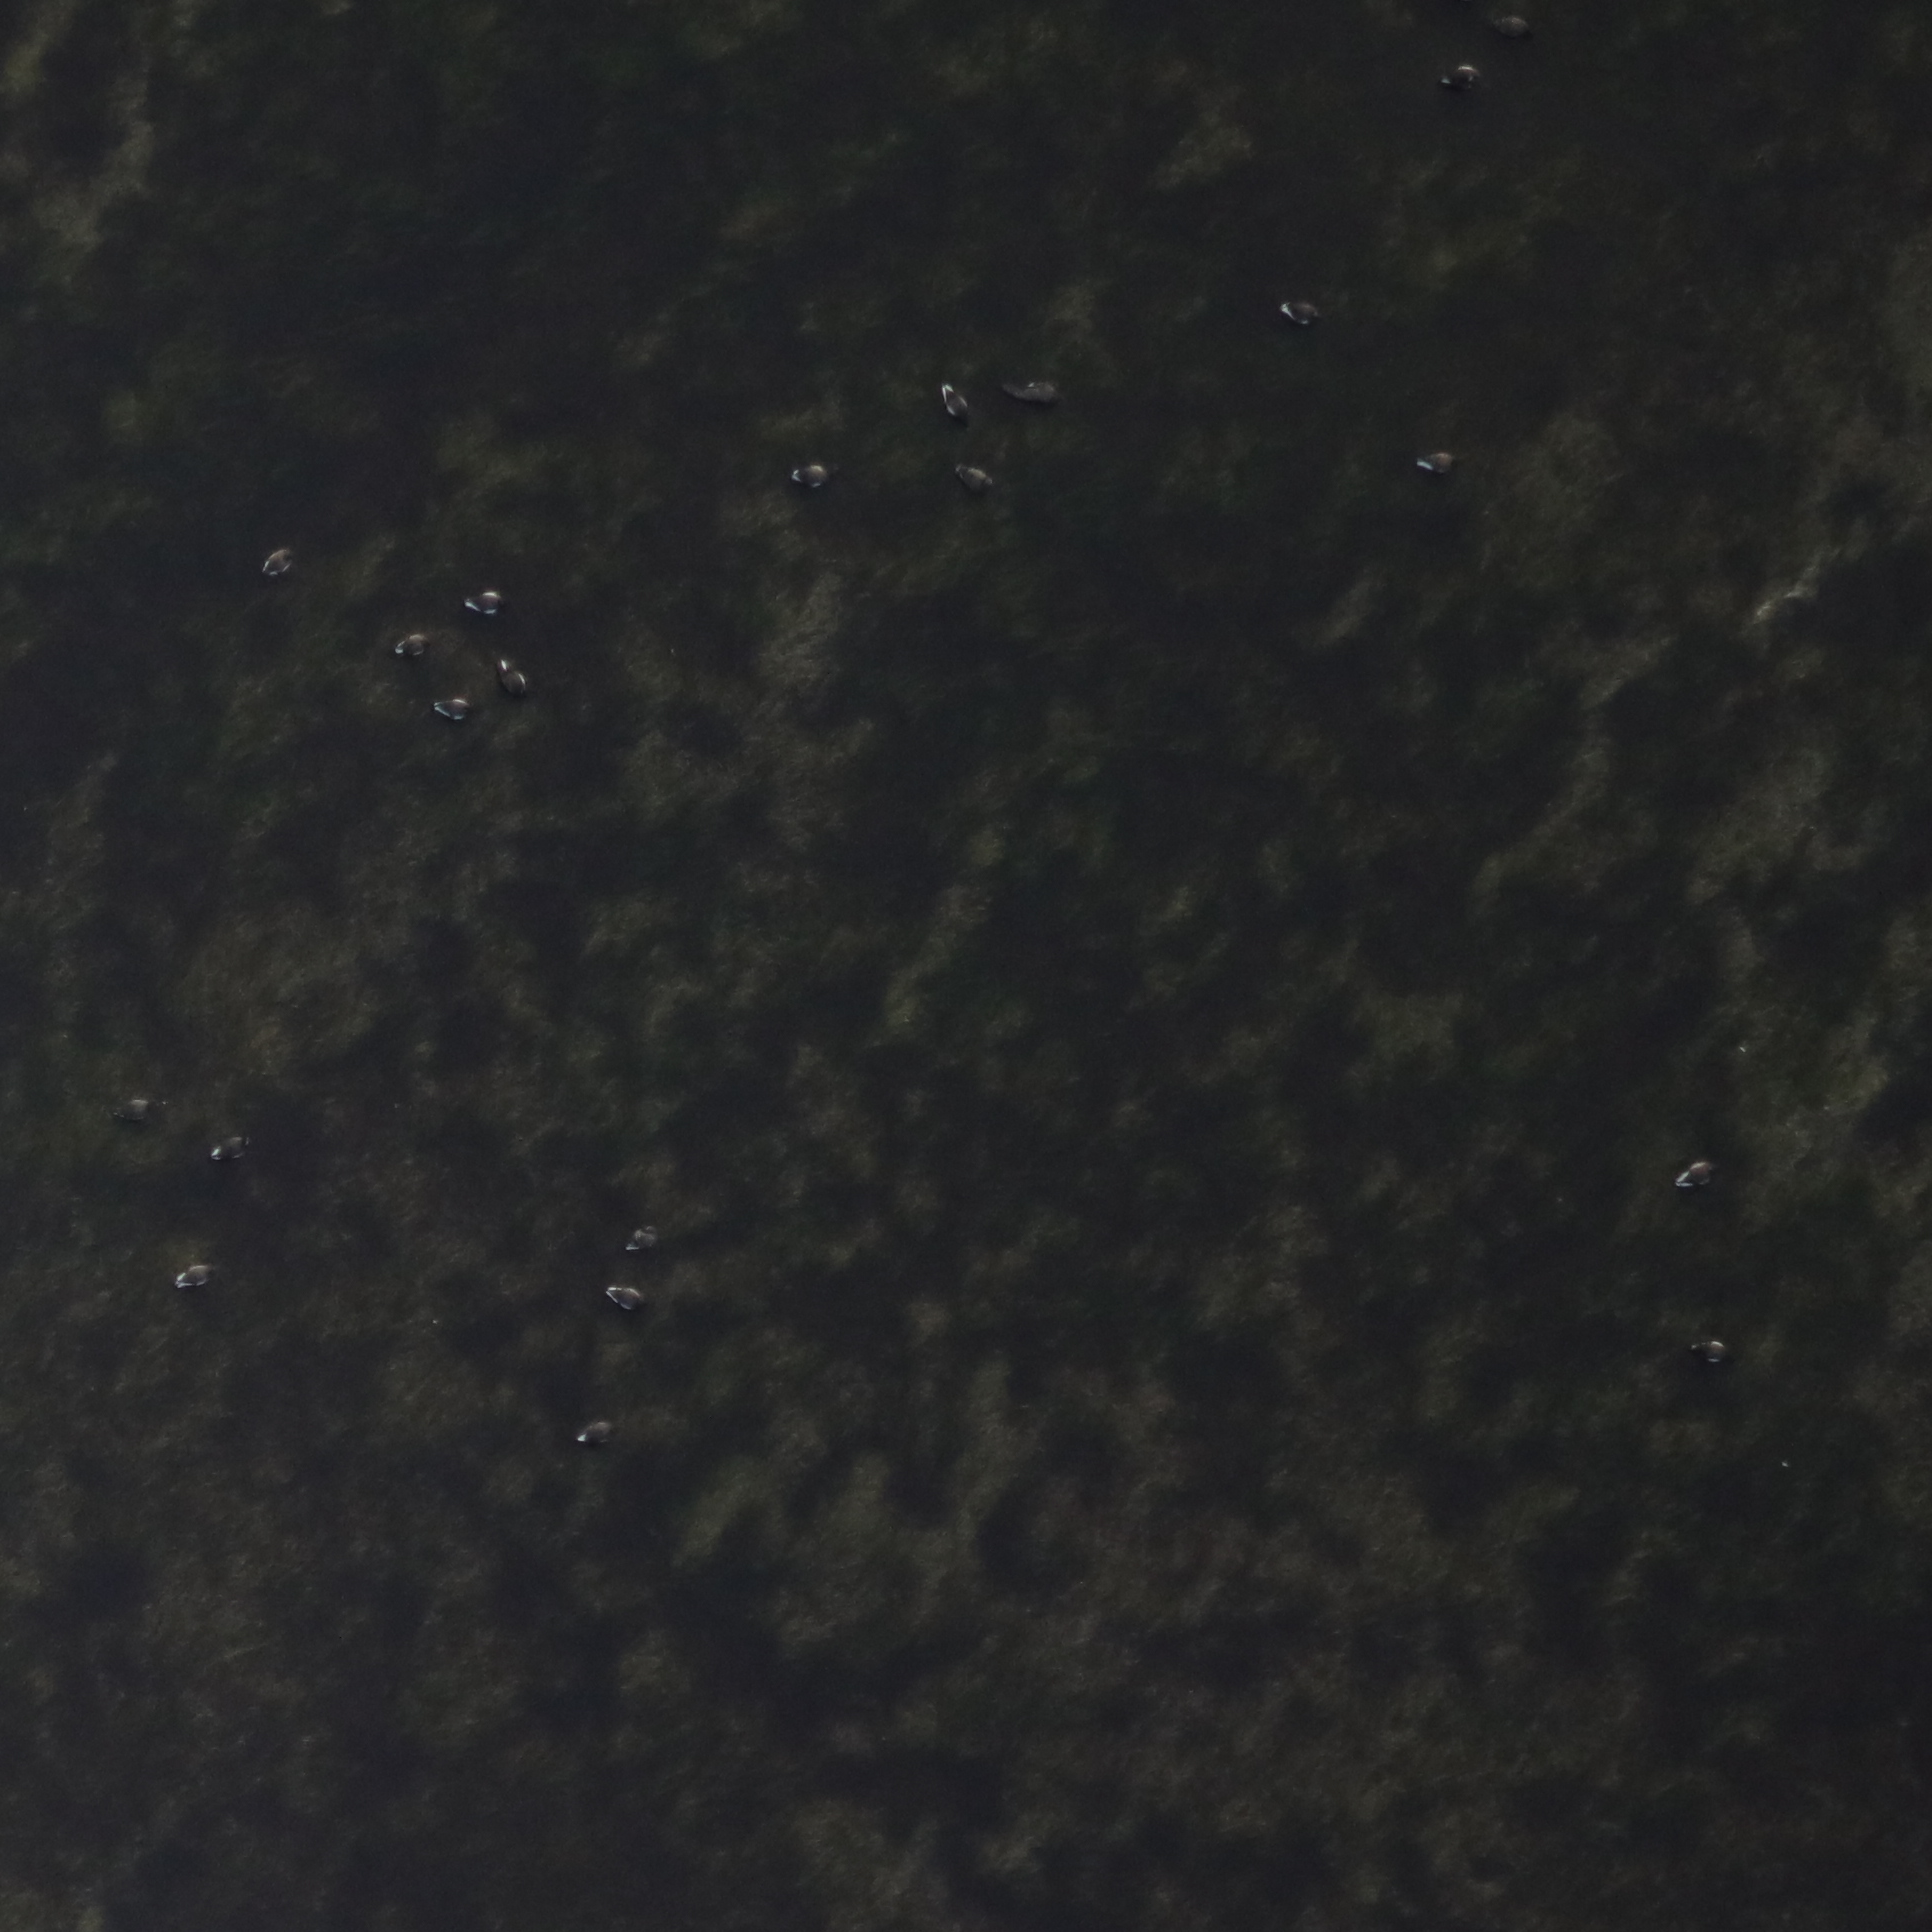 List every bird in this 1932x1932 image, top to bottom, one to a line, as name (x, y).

brant (1465, 71)
brant (1302, 311)
brant (1045, 389)
brant (958, 403)
brant (1439, 464)
brant (813, 476)
brant (975, 480)
brant (283, 561)
brant (487, 605)
brant (413, 647)
brant (511, 679)
brant (455, 709)
brant (135, 1108)
brant (230, 1150)
brant (1699, 1176)
brant (644, 1236)
brant (198, 1274)
brant (628, 1297)
brant (1713, 1352)
brant (597, 1433)